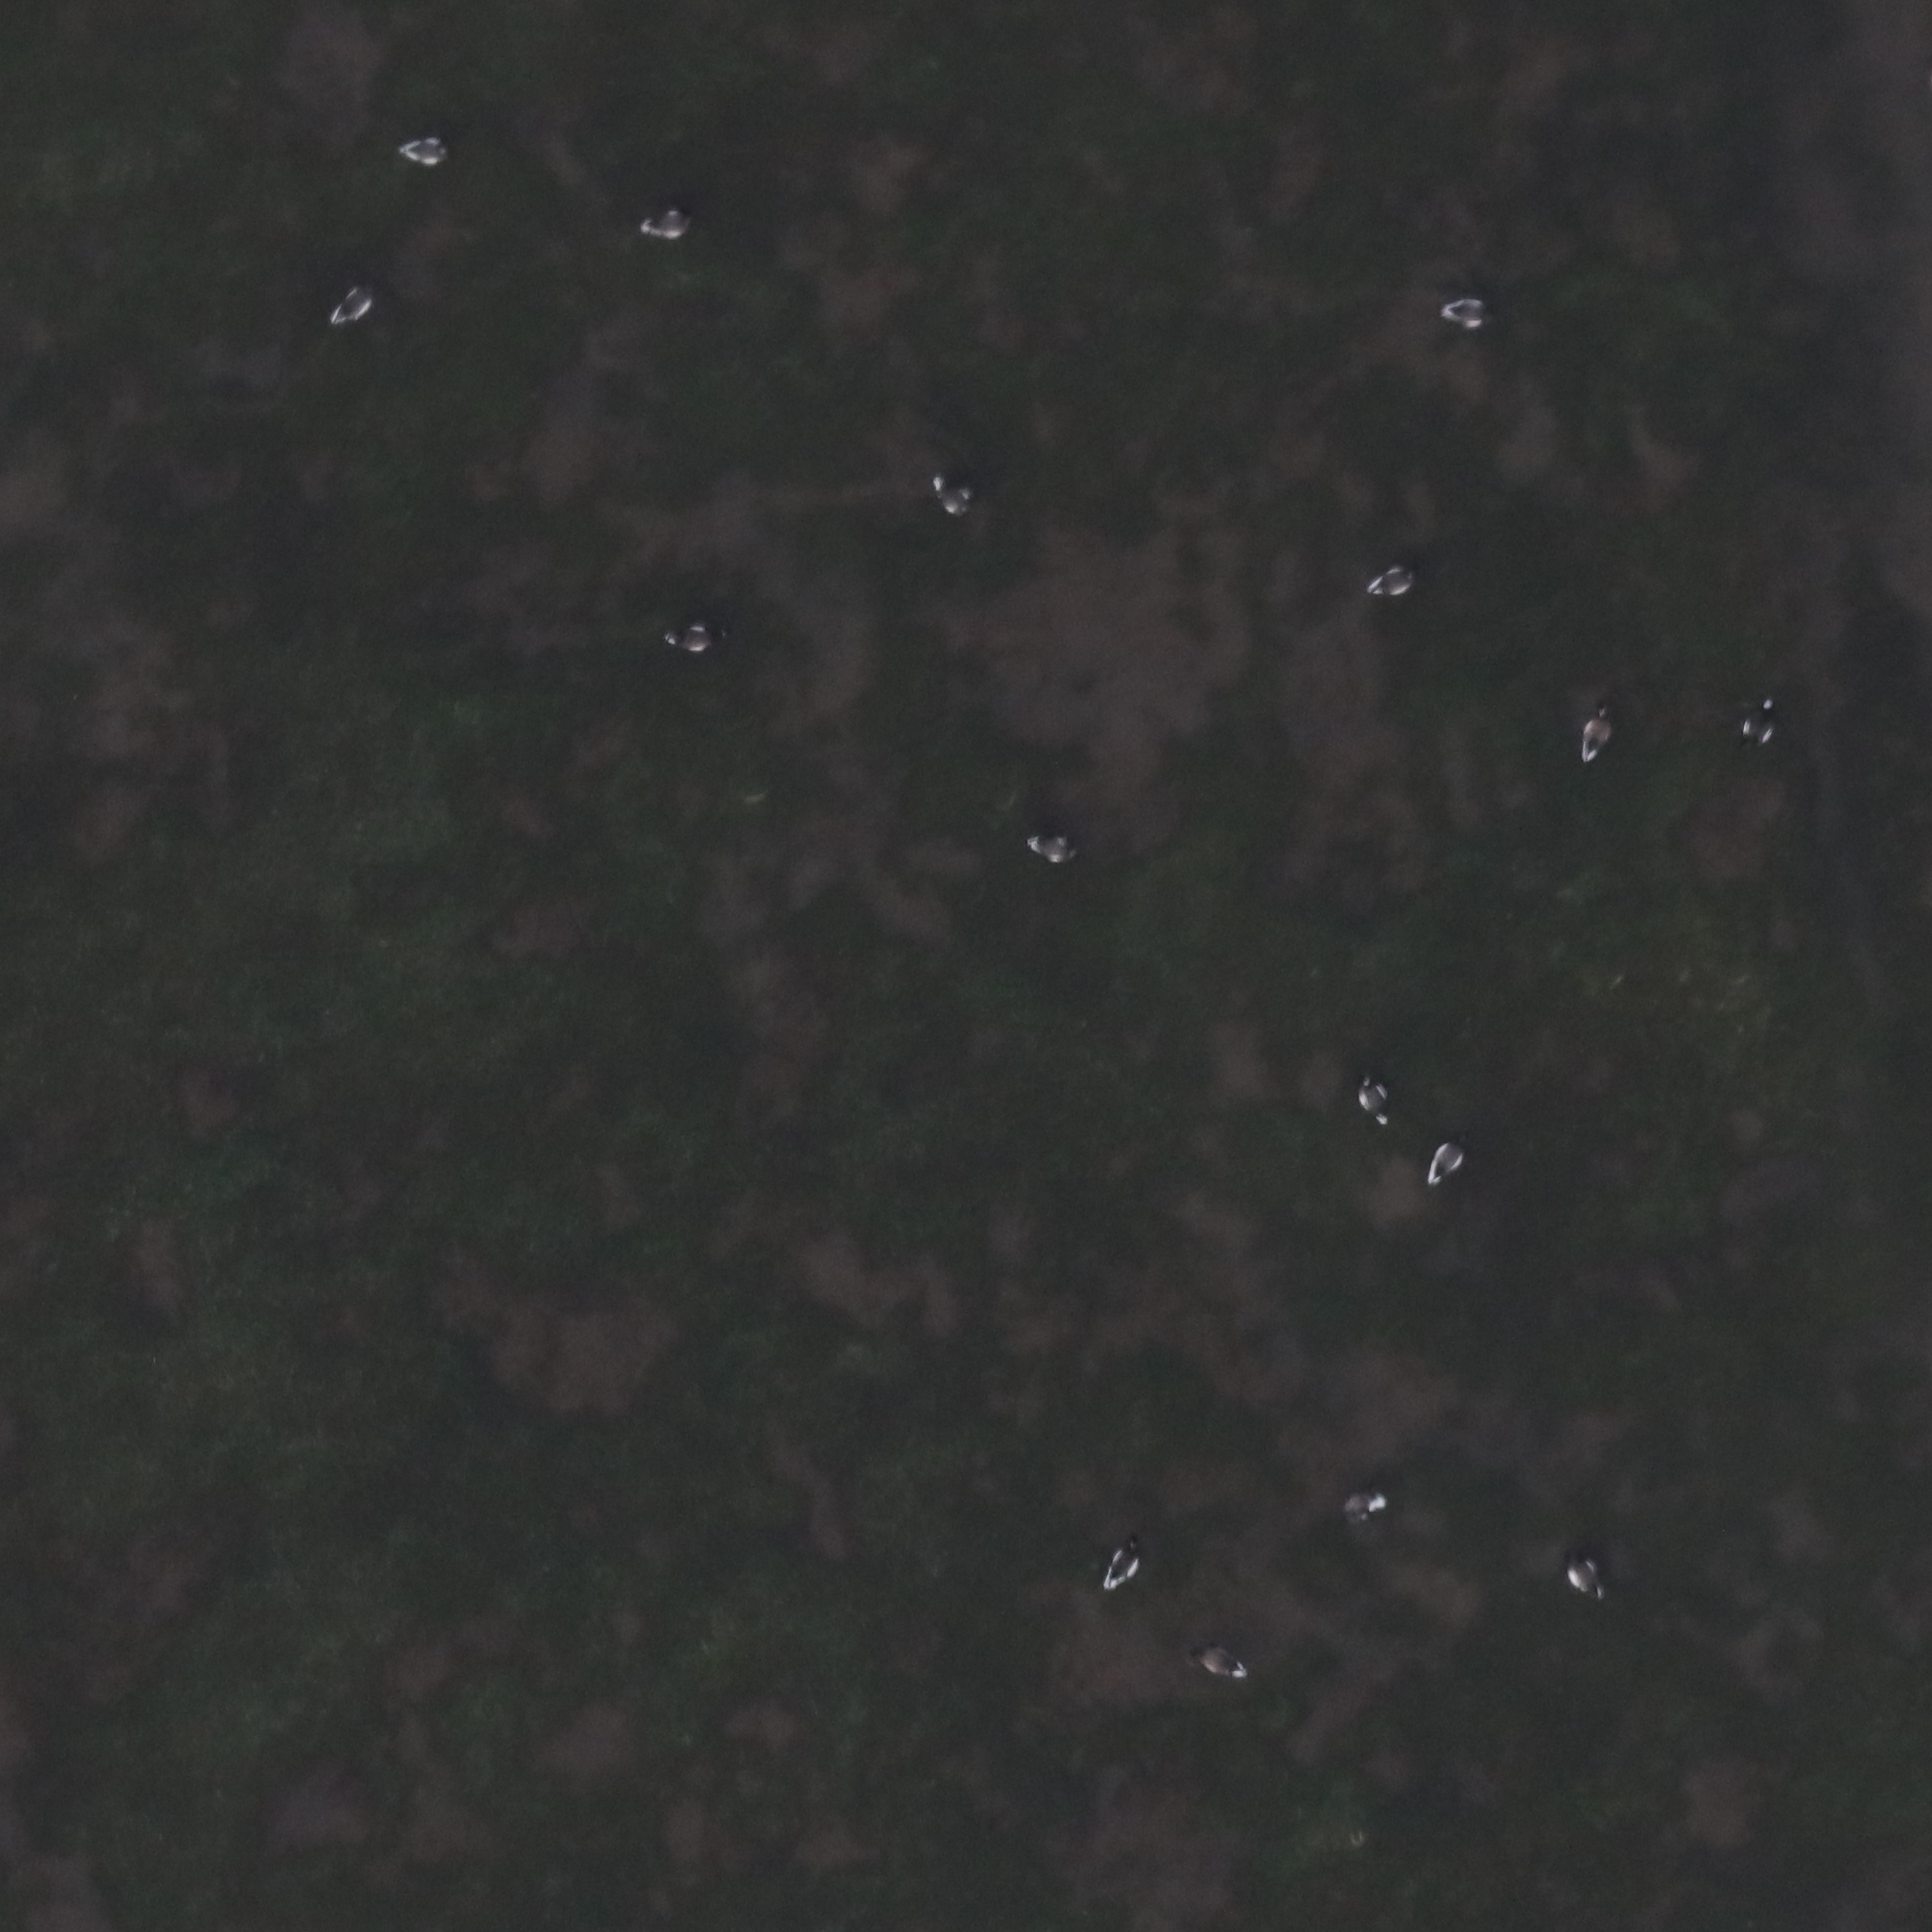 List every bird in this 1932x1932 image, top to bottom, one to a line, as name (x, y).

brant (427, 152)
brant (670, 224)
brant (354, 304)
brant (1467, 313)
brant (952, 497)
brant (1394, 583)
brant (695, 640)
brant (1758, 728)
brant (1595, 735)
brant (1051, 848)
brant (1373, 1098)
brant (1444, 1160)
brant (1359, 1503)
brant (1122, 1564)
brant (1585, 1577)
brant (1219, 1662)